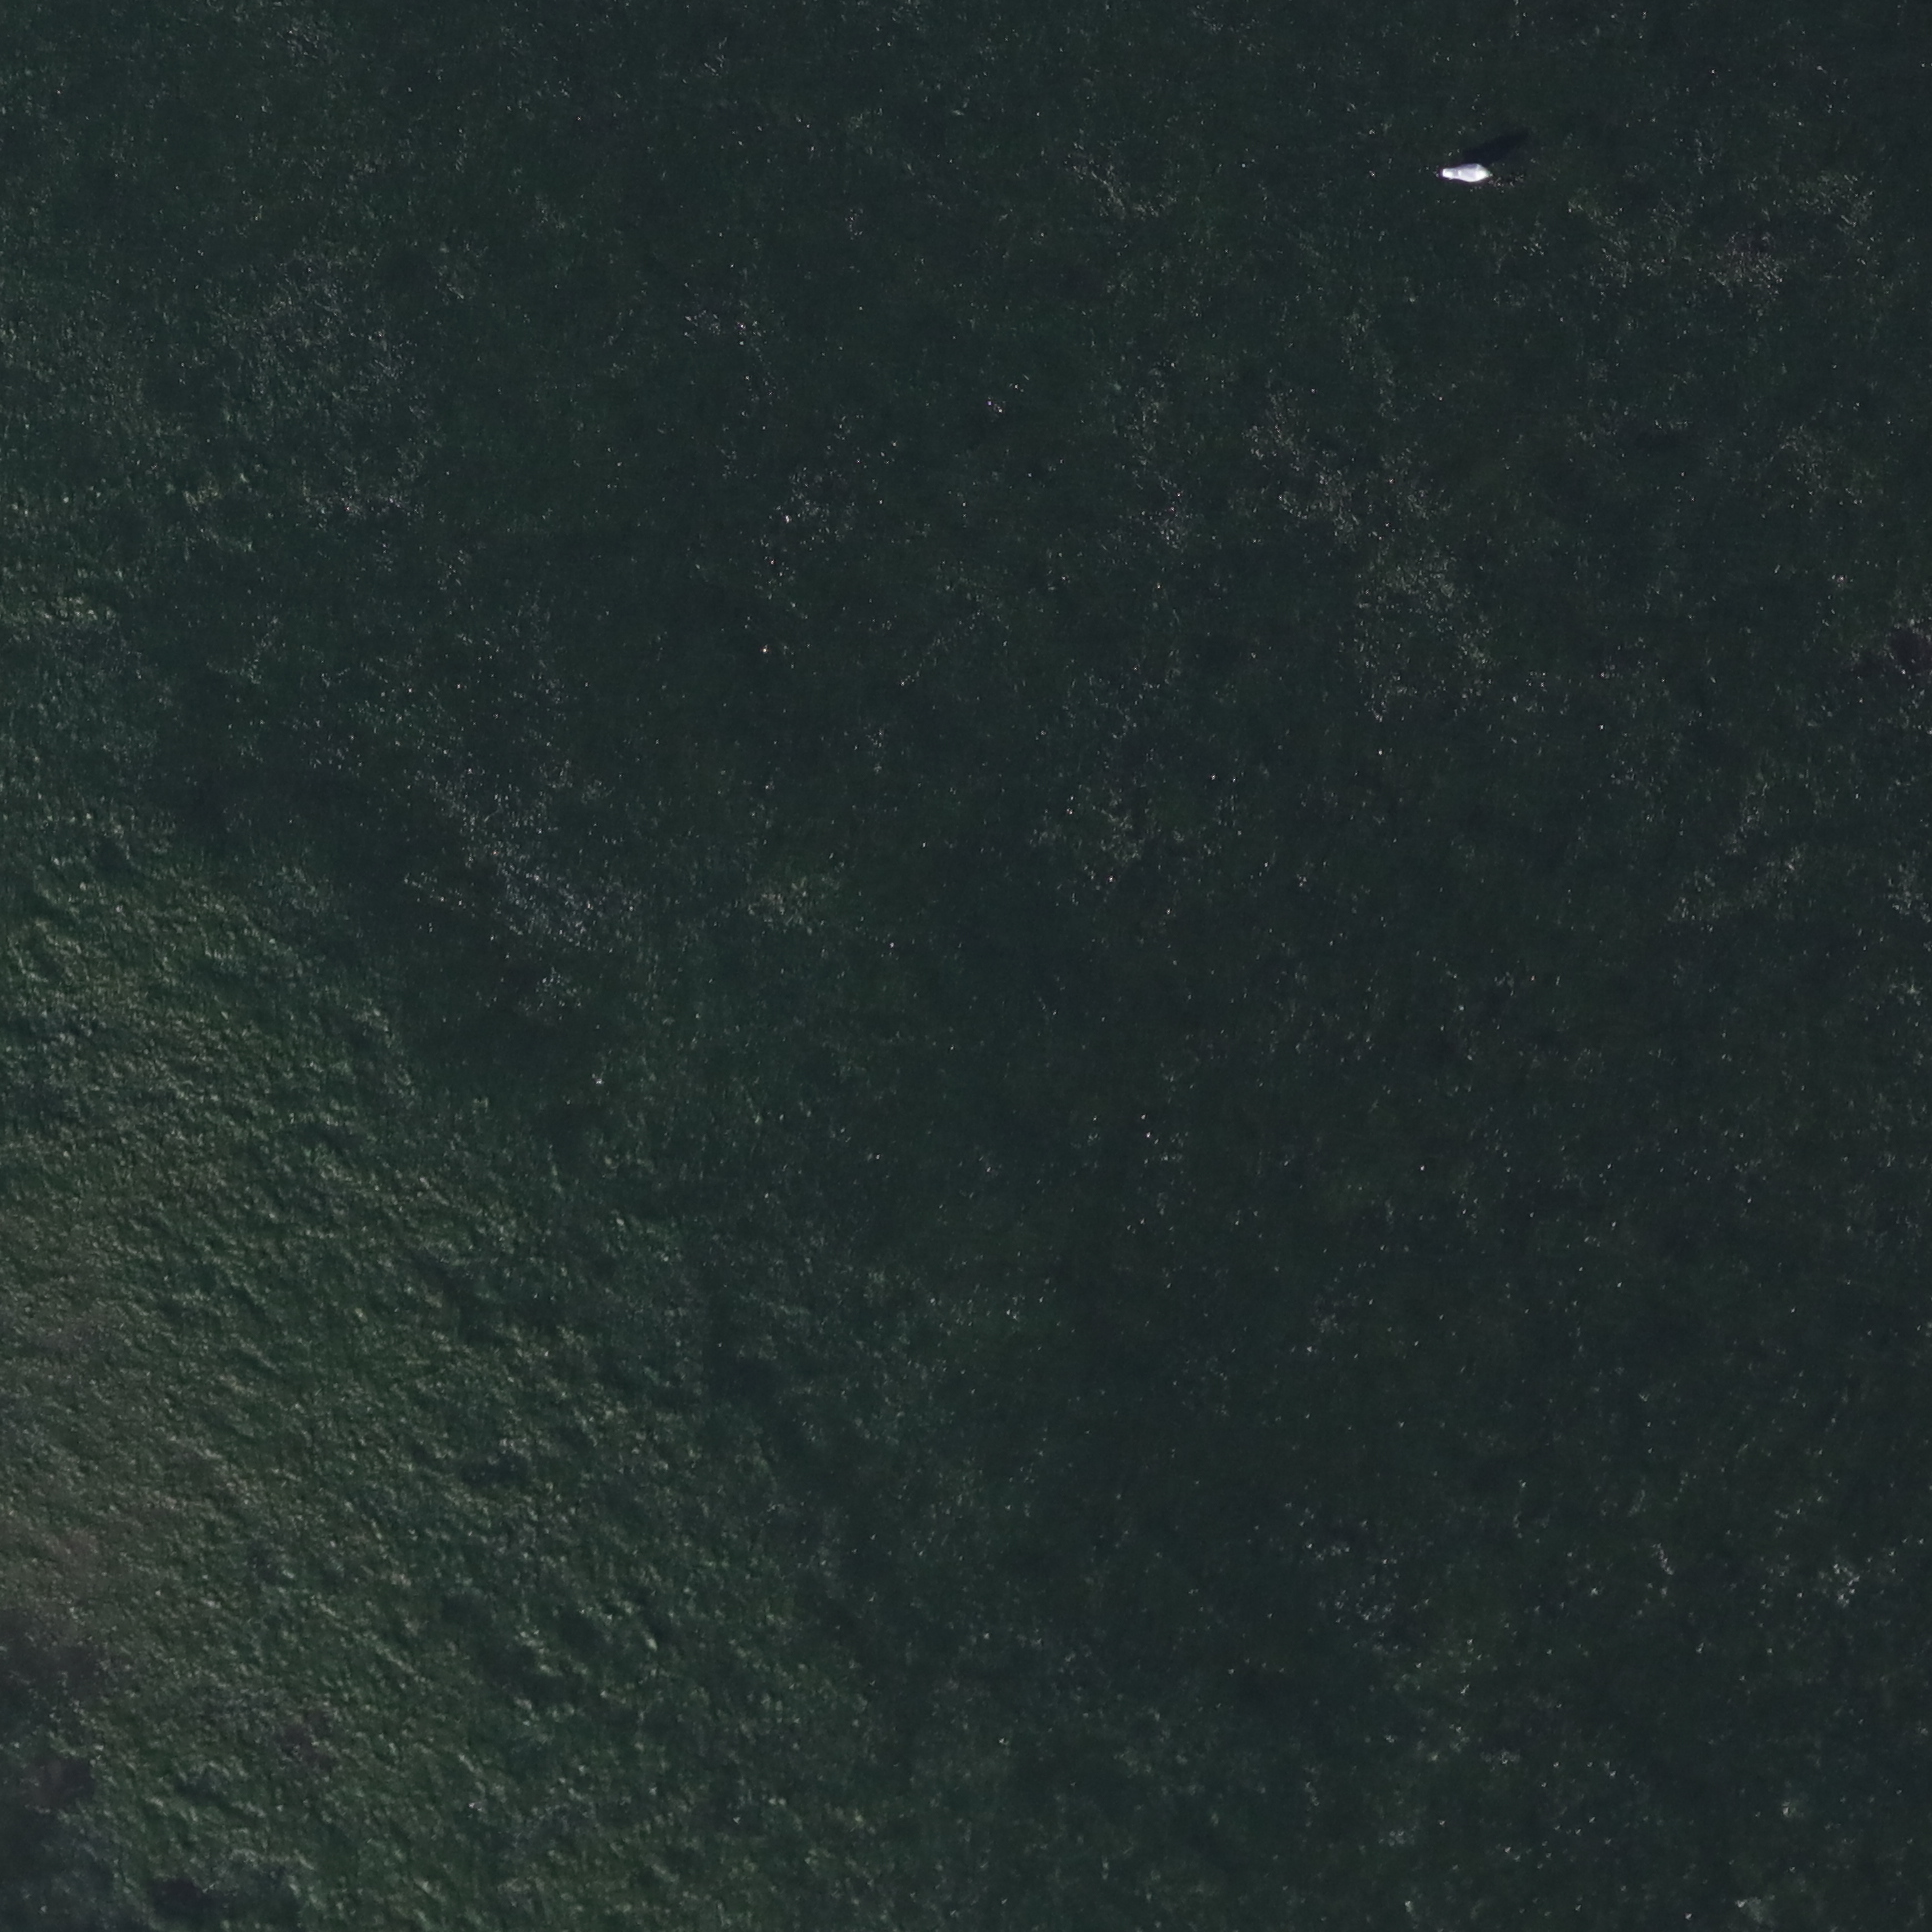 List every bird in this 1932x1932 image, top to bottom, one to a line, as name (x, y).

gull (1466, 175)